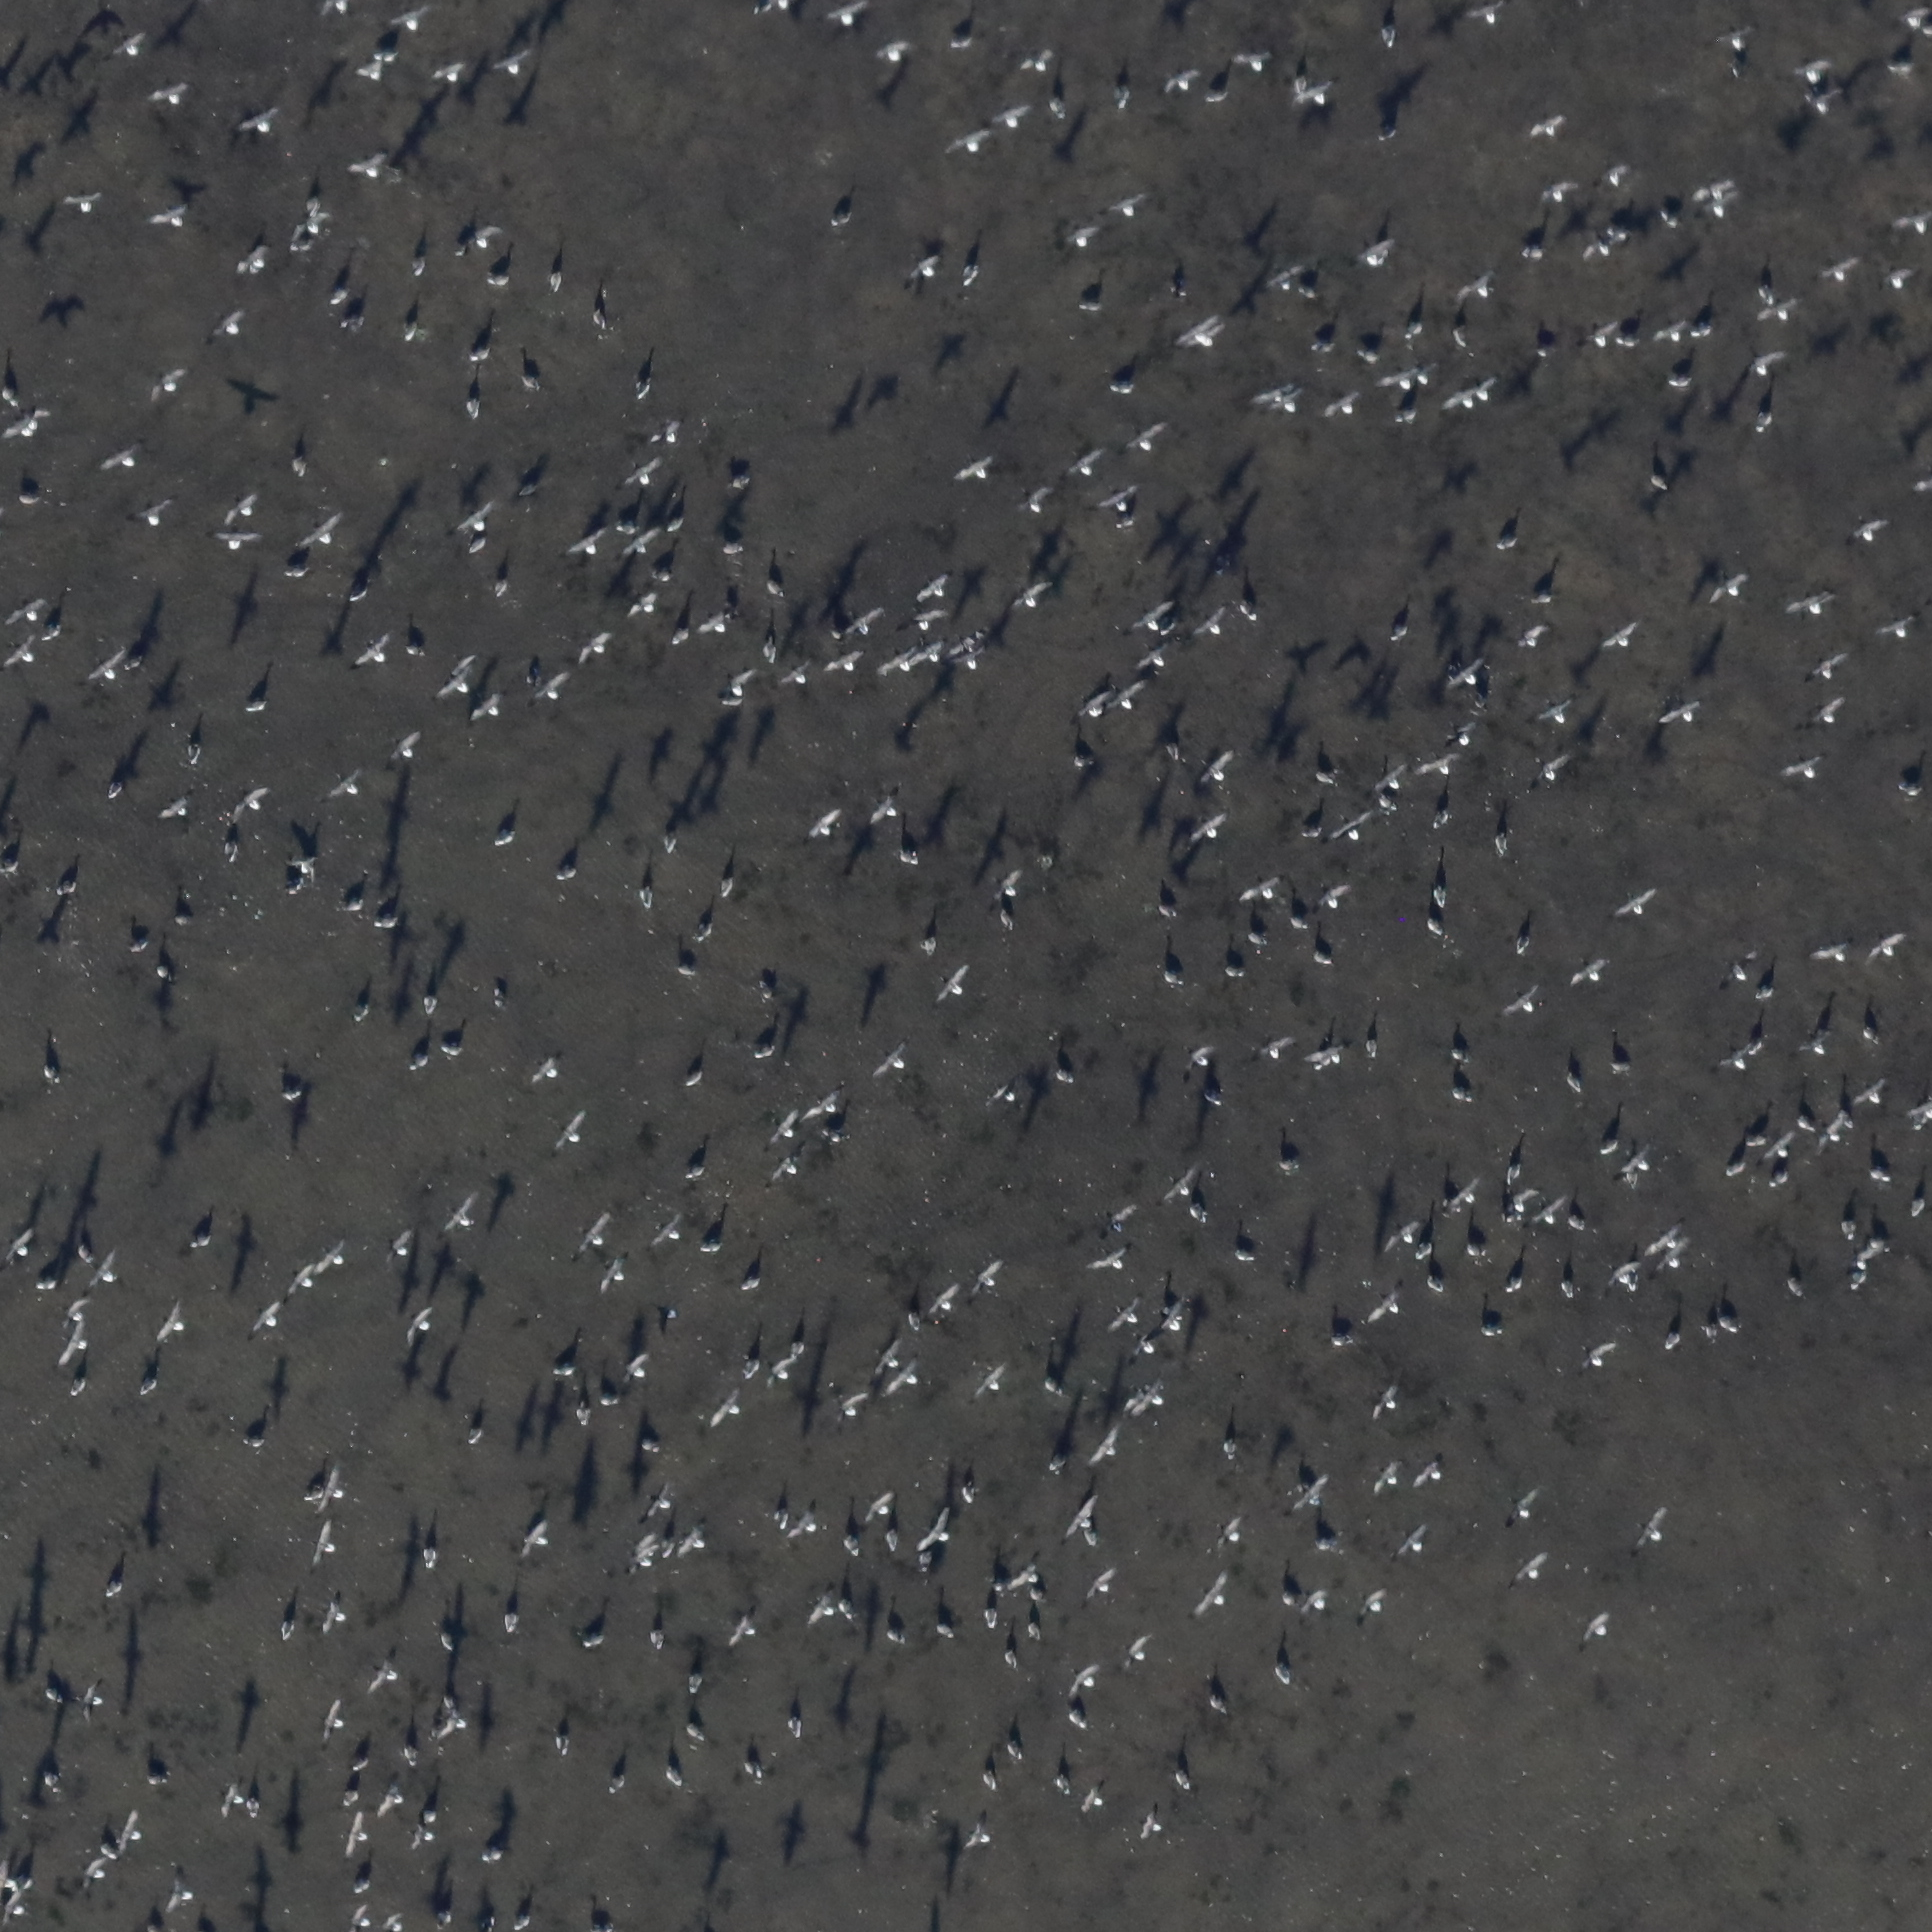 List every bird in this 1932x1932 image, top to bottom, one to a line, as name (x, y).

brant (785, 0)
brant (342, 3)
brant (1920, 10)
brant (845, 13)
brant (408, 22)
brant (1492, 22)
brant (1389, 34)
brant (1739, 40)
brant (962, 41)
brant (126, 43)
brant (899, 47)
brant (385, 54)
brant (1257, 57)
brant (1043, 64)
brant (511, 65)
brant (1899, 66)
brant (450, 73)
brant (1737, 73)
brant (1826, 73)
brant (372, 75)
brant (1299, 82)
brant (1186, 84)
brant (167, 93)
brant (1118, 98)
brant (1224, 99)
brant (1325, 99)
brant (1061, 100)
brant (1819, 100)
brant (1025, 113)
brant (253, 120)
brant (1550, 129)
brant (1387, 130)
brant (979, 136)
brant (369, 171)
brant (1606, 174)
brant (1556, 183)
brant (1714, 189)
brant (95, 201)
brant (1138, 202)
brant (1715, 205)
brant (311, 206)
brant (175, 209)
brant (847, 213)
brant (1661, 223)
brant (1926, 226)
brant (311, 230)
brant (1616, 233)
brant (1088, 237)
brant (484, 239)
brant (295, 244)
brant (1604, 248)
brant (1531, 252)
brant (1380, 256)
brant (260, 265)
brant (418, 266)
brant (1901, 272)
brant (971, 273)
brant (1289, 273)
brant (1836, 276)
brant (923, 277)
brant (554, 278)
brant (498, 279)
brant (1478, 285)
brant (1179, 292)
brant (330, 296)
brant (1309, 296)
brant (1763, 296)
brant (1090, 306)
brant (1784, 317)
brant (598, 321)
brant (352, 325)
brant (410, 328)
brant (232, 329)
brant (1414, 329)
brant (1700, 329)
brant (1674, 330)
brant (1602, 331)
brant (1192, 335)
brant (1637, 335)
brant (1207, 336)
brant (1468, 341)
brant (1321, 345)
brant (1547, 347)
brant (474, 352)
brant (1368, 355)
brant (1760, 362)
brant (1425, 370)
brant (1394, 376)
brant (1678, 381)
brant (529, 382)
brant (1479, 383)
brant (643, 386)
brant (1123, 386)
brant (175, 390)
brant (1275, 395)
brant (13, 396)
brant (1472, 400)
brant (473, 407)
brant (1341, 409)
brant (1288, 410)
brant (1407, 414)
brant (1762, 419)
brant (29, 425)
brant (666, 426)
brant (12, 431)
brant (1143, 440)
brant (126, 454)
brant (302, 463)
brant (1089, 466)
brant (976, 469)
brant (637, 477)
brant (741, 481)
brant (1932, 483)
brant (1662, 485)
brant (526, 488)
brant (28, 498)
brant (1121, 498)
brant (1034, 502)
brant (152, 505)
brant (253, 508)
brant (480, 516)
brant (681, 520)
brant (1868, 526)
brant (640, 528)
brant (1123, 529)
brant (236, 539)
brant (1507, 541)
brant (326, 542)
brant (642, 544)
brant (598, 547)
brant (732, 547)
brant (482, 548)
brant (296, 571)
brant (663, 573)
brant (775, 587)
brant (1734, 587)
brant (936, 588)
brant (508, 591)
brant (363, 595)
brant (1541, 597)
brant (1031, 599)
brant (1809, 601)
brant (35, 612)
brant (649, 612)
brant (1251, 614)
brant (864, 615)
brant (923, 616)
brant (1155, 617)
brant (709, 624)
brant (1211, 625)
brant (58, 631)
brant (1163, 631)
brant (1400, 631)
brant (1900, 631)
brant (1618, 633)
brant (679, 635)
brant (1534, 639)
brant (974, 640)
brant (776, 644)
brant (377, 647)
brant (600, 647)
brant (413, 649)
brant (937, 650)
brant (27, 651)
brant (1155, 656)
brant (474, 657)
brant (969, 657)
brant (1829, 658)
brant (127, 665)
brant (844, 665)
brant (899, 665)
brant (1469, 671)
brant (109, 673)
brant (741, 673)
brant (535, 677)
brant (801, 679)
brant (454, 691)
brant (551, 692)
brant (735, 700)
brant (1128, 700)
brant (258, 705)
brant (1092, 707)
brant (1827, 707)
brant (1565, 710)
brant (500, 713)
brant (1681, 720)
brant (1464, 737)
brant (407, 747)
brant (1174, 749)
brant (194, 753)
brant (1443, 761)
brant (1087, 765)
brant (1552, 768)
brant (1217, 770)
brant (1812, 770)
brant (1325, 776)
brant (344, 782)
brant (1391, 786)
brant (114, 788)
brant (1910, 789)
brant (252, 803)
brant (1380, 804)
brant (177, 809)
brant (886, 811)
brant (1441, 818)
brant (820, 828)
brant (1361, 828)
brant (1211, 830)
brant (1313, 831)
brant (504, 837)
brant (669, 842)
brant (1501, 842)
brant (231, 849)
brant (909, 855)
brant (9, 866)
brant (303, 866)
brant (567, 872)
brant (1011, 883)
brant (1260, 883)
brant (726, 885)
brant (67, 887)
brant (297, 887)
brant (646, 895)
brant (1440, 895)
brant (354, 904)
brant (1336, 904)
brant (1166, 909)
brant (1632, 911)
brant (1018, 917)
brant (1300, 917)
brant (177, 922)
brant (392, 924)
brant (1435, 925)
brant (704, 931)
brant (1254, 944)
brant (1838, 945)
brant (141, 949)
brant (1526, 949)
brant (933, 950)
brant (1897, 950)
brant (1324, 958)
brant (685, 968)
brant (1233, 971)
brant (163, 972)
brant (1178, 978)
brant (1599, 978)
brant (1745, 978)
brant (958, 989)
brant (1764, 992)
brant (768, 994)
brant (502, 995)
brant (430, 1003)
brant (1526, 1007)
brant (361, 1013)
brant (1870, 1032)
brant (1758, 1043)
brant (1334, 1044)
brant (1825, 1044)
brant (1280, 1047)
brant (1370, 1047)
brant (451, 1048)
brant (764, 1051)
brant (899, 1052)
brant (1458, 1055)
brant (1200, 1056)
brant (1736, 1060)
brant (419, 1061)
brant (1317, 1062)
brant (546, 1069)
brant (1620, 1070)
brant (50, 1073)
brant (1063, 1074)
brant (695, 1076)
brant (1572, 1091)
brant (1874, 1093)
brant (292, 1094)
brant (1462, 1094)
brant (1014, 1096)
brant (1213, 1096)
brant (826, 1109)
brant (1843, 1115)
brant (1917, 1115)
brant (1806, 1121)
brant (786, 1128)
brant (566, 1132)
brant (1833, 1134)
brant (834, 1136)
brant (1757, 1136)
brant (1787, 1137)
brant (1614, 1146)
brant (1641, 1160)
brant (1739, 1163)
brant (1287, 1164)
brant (1521, 1164)
brant (791, 1167)
brant (696, 1171)
brant (1781, 1172)
brant (1880, 1173)
brant (1633, 1178)
brant (1185, 1193)
brant (1469, 1193)
brant (1531, 1200)
brant (1918, 1205)
brant (1124, 1208)
brant (1454, 1208)
brant (1198, 1212)
brant (1509, 1218)
brant (472, 1220)
brant (1552, 1220)
brant (1849, 1228)
brant (1581, 1229)
brant (1405, 1231)
brant (200, 1238)
brant (673, 1238)
brant (580, 1243)
brant (1665, 1243)
brant (1872, 1244)
brant (710, 1246)
brant (31, 1248)
brant (393, 1249)
brant (1436, 1249)
brant (1476, 1251)
brant (84, 1253)
brant (344, 1254)
brant (1243, 1255)
brant (120, 1260)
brant (1111, 1261)
brant (1677, 1263)
brant (622, 1267)
brant (1621, 1270)
brant (995, 1275)
brant (1858, 1277)
brant (308, 1279)
brant (750, 1282)
brant (1434, 1282)
brant (1515, 1282)
brant (44, 1285)
brant (1795, 1286)
brant (1633, 1287)
brant (949, 1288)
brant (1569, 1288)
brant (1379, 1306)
brant (664, 1307)
brant (90, 1310)
brant (1118, 1316)
brant (1178, 1318)
brant (267, 1320)
brant (915, 1320)
brant (424, 1322)
brant (1728, 1322)
brant (181, 1328)
brant (1493, 1329)
brant (1710, 1331)
brant (1145, 1338)
brant (1674, 1339)
brant (1340, 1341)
brant (795, 1346)
brant (71, 1347)
brant (889, 1354)
brant (1593, 1355)
brant (786, 1364)
brant (750, 1365)
brant (569, 1371)
brant (911, 1371)
brant (633, 1374)
brant (1053, 1384)
brant (78, 1385)
brant (148, 1385)
brant (1001, 1387)
brant (1126, 1392)
brant (1158, 1399)
brant (1391, 1400)
brant (608, 1408)
brant (735, 1411)
brant (841, 1413)
brant (580, 1417)
brant (475, 1434)
brant (253, 1441)
brant (1109, 1441)
brant (649, 1446)
brant (1230, 1448)
brant (1053, 1454)
brant (1433, 1479)
brant (1378, 1480)
brant (1309, 1488)
brant (317, 1489)
brant (337, 1491)
brant (967, 1491)
brant (882, 1497)
brant (1522, 1498)
brant (662, 1502)
brant (783, 1518)
brant (1082, 1519)
brant (804, 1523)
brant (942, 1523)
brant (1237, 1523)
brant (1648, 1528)
brant (702, 1536)
brant (540, 1537)
brant (891, 1537)
brant (326, 1541)
brant (1091, 1542)
brant (851, 1544)
brant (1410, 1545)
brant (1331, 1549)
brant (668, 1552)
brant (430, 1555)
brant (926, 1560)
brant (636, 1563)
brant (1535, 1568)
brant (1018, 1578)
brant (1044, 1586)
brant (1105, 1587)
brant (113, 1588)
brant (1210, 1592)
brant (1325, 1594)
brant (1286, 1599)
brant (824, 1604)
brant (347, 1609)
brant (1380, 1612)
brant (851, 1613)
brant (989, 1616)
brant (511, 1620)
brant (1599, 1622)
brant (749, 1623)
brant (1041, 1625)
brant (286, 1628)
brant (944, 1629)
brant (658, 1638)
brant (891, 1638)
brant (592, 1639)
brant (447, 1640)
brant (1019, 1654)
brant (1126, 1662)
brant (384, 1671)
brant (1283, 1672)
brant (1091, 1678)
brant (695, 1682)
brant (53, 1694)
brant (94, 1697)
brant (448, 1701)
brant (1218, 1703)
brant (335, 1719)
brant (1080, 1721)
brant (454, 1724)
brant (794, 1725)
brant (695, 1732)
brant (562, 1742)
brant (1014, 1748)
brant (411, 1754)
brant (362, 1764)
brant (752, 1769)
brant (674, 1776)
brant (156, 1778)
brant (1181, 1778)
brant (989, 1779)
brant (51, 1781)
brant (616, 1782)
brant (1062, 1782)
brant (228, 1792)
brant (350, 1797)
brant (393, 1800)
brant (1091, 1800)
brant (255, 1810)
brant (436, 1819)
brant (137, 1831)
brant (1153, 1835)
brant (360, 1836)
brant (975, 1836)
brant (433, 1840)
brant (115, 1849)
brant (493, 1854)
brant (106, 1875)
brant (370, 1879)
brant (188, 1888)
brant (26, 1905)
brant (443, 1918)
brant (361, 1919)
brant (520, 1920)
brant (484, 1926)
brant (601, 1930)
brant (151, 1932)
brant (396, 1932)